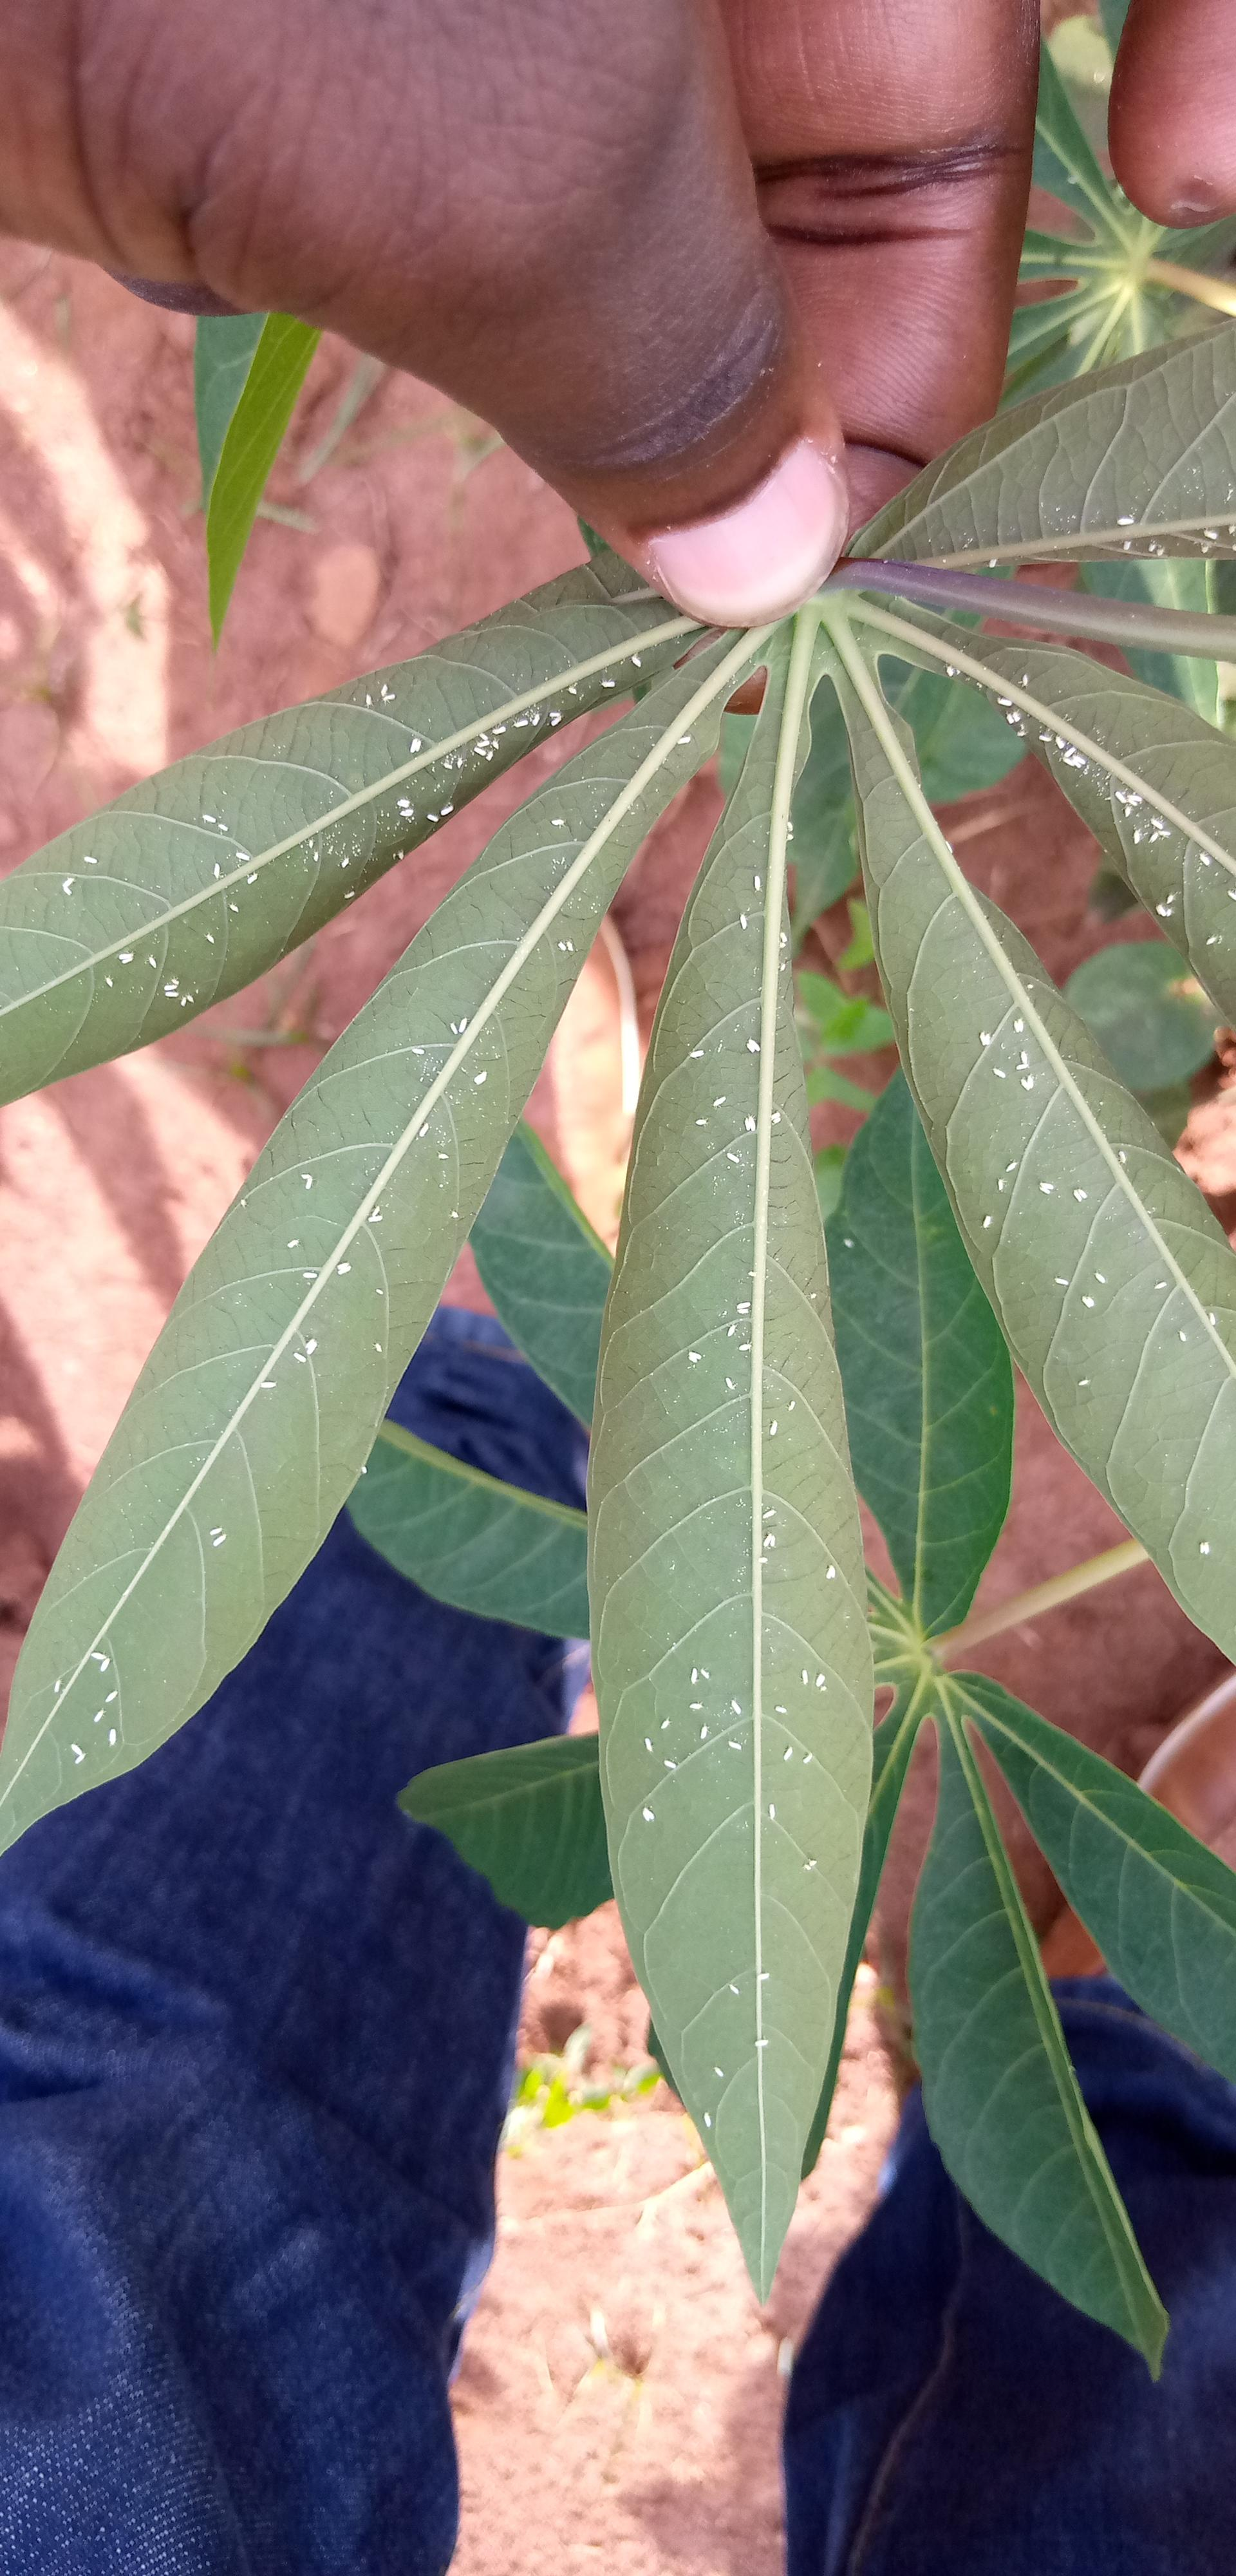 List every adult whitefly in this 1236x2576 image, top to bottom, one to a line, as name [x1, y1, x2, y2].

whitefly [1115, 516, 1137, 527]
whitefly [1202, 529, 1220, 541]
whitefly [1120, 539, 1132, 551]
whitefly [1148, 542, 1157, 554]
whitefly [1200, 544, 1211, 555]
whitefly [1156, 547, 1165, 558]
whitefly [987, 557, 1000, 570]
whitefly [630, 654, 644, 668]
whitefly [944, 665, 955, 679]
whitefly [1020, 671, 1030, 688]
whitefly [599, 679, 617, 691]
whitefly [379, 683, 388, 697]
whitefly [566, 685, 581, 697]
whitefly [364, 692, 375, 709]
whitefly [381, 693, 397, 705]
whitefly [997, 696, 1013, 707]
whitefly [547, 710, 563, 717]
whitefly [1012, 710, 1024, 723]
whitefly [531, 712, 542, 727]
whitefly [1006, 713, 1015, 726]
whitefly [550, 714, 564, 729]
whitefly [512, 718, 530, 729]
whitefly [491, 725, 507, 736]
whitefly [1016, 730, 1025, 739]
whitefly [478, 732, 489, 741]
whitefly [1037, 733, 1053, 743]
whitefly [677, 734, 692, 747]
whitefly [1054, 735, 1067, 750]
whitefly [409, 737, 418, 754]
whitefly [491, 739, 500, 750]
whitefly [416, 739, 422, 753]
whitefly [475, 739, 491, 747]
whitefly [472, 746, 486, 757]
whitefly [1063, 746, 1077, 757]
whitefly [485, 750, 495, 762]
whitefly [454, 756, 465, 770]
whitefly [1074, 756, 1087, 766]
whitefly [1062, 757, 1074, 767]
whitefly [1072, 757, 1081, 770]
whitefly [440, 761, 454, 771]
whitefly [1113, 790, 1127, 804]
whitefly [1127, 794, 1143, 802]
whitefly [398, 799, 411, 804]
whitefly [395, 799, 410, 808]
whitefly [1127, 800, 1139, 808]
whitefly [440, 804, 455, 817]
whitefly [1122, 805, 1133, 819]
whitefly [404, 808, 415, 813]
whitefly [398, 810, 414, 817]
whitefly [425, 813, 440, 824]
whitefly [200, 813, 218, 824]
whitefly [548, 817, 566, 827]
whitefly [1149, 817, 1165, 830]
whitefly [786, 820, 794, 832]
whitefly [216, 822, 232, 835]
whitefly [1132, 828, 1142, 847]
whitefly [1157, 829, 1172, 837]
whitefly [1148, 831, 1159, 846]
whitefly [785, 833, 796, 843]
whitefly [306, 838, 315, 850]
whitefly [397, 849, 406, 861]
whitefly [312, 850, 322, 864]
whitefly [234, 851, 251, 862]
whitefly [1197, 853, 1212, 867]
whitefly [82, 855, 100, 865]
whitefly [339, 857, 351, 869]
whitefly [212, 861, 221, 880]
whitefly [245, 871, 259, 887]
whitefly [751, 875, 763, 893]
whitefly [59, 876, 76, 887]
whitefly [62, 886, 75, 898]
whitefly [343, 889, 355, 901]
whitefly [1227, 889, 1236, 902]
whitefly [1165, 893, 1175, 905]
whitefly [228, 902, 241, 914]
whitefly [1158, 904, 1166, 918]
whitefly [1166, 907, 1173, 917]
whitefly [738, 911, 749, 931]
whitefly [780, 931, 789, 943]
whitefly [204, 931, 217, 945]
whitefly [1203, 934, 1218, 947]
whitefly [554, 940, 566, 953]
whitefly [566, 940, 575, 954]
whitefly [778, 942, 788, 949]
whitefly [118, 951, 135, 960]
whitefly [146, 955, 159, 969]
whitefly [120, 957, 134, 965]
whitefly [778, 962, 788, 973]
whitefly [104, 975, 115, 990]
whitefly [170, 976, 181, 985]
whitefly [1025, 982, 1035, 991]
whitefly [162, 985, 180, 991]
whitefly [164, 990, 180, 999]
whitefly [187, 994, 195, 1005]
whitefly [180, 996, 187, 1008]
whitefly [458, 1016, 469, 1034]
whitefly [1018, 1017, 1024, 1034]
whitefly [1013, 1018, 1020, 1034]
whitefly [449, 1021, 458, 1036]
whitefly [978, 1030, 986, 1046]
whitefly [985, 1033, 991, 1047]
whitefly [747, 1038, 761, 1052]
whitefly [745, 1042, 755, 1055]
whitefly [409, 1046, 427, 1057]
whitefly [686, 1046, 707, 1060]
whitefly [1019, 1050, 1030, 1064]
whitefly [1015, 1063, 1030, 1072]
whitefly [990, 1066, 1007, 1080]
whitefly [473, 1070, 487, 1083]
whitefly [1026, 1075, 1036, 1090]
whitefly [476, 1077, 487, 1086]
whitefly [1019, 1077, 1030, 1092]
whitefly [711, 1094, 727, 1108]
whitefly [771, 1110, 781, 1121]
whitefly [748, 1115, 757, 1132]
whitefly [744, 1115, 751, 1132]
whitefly [772, 1116, 782, 1126]
whitefly [692, 1117, 708, 1128]
whitefly [417, 1122, 430, 1139]
whitefly [1116, 1149, 1130, 1166]
whitefly [435, 1150, 452, 1162]
whitefly [725, 1151, 742, 1165]
whitefly [1003, 1160, 1018, 1173]
whitefly [299, 1172, 313, 1179]
whitefly [995, 1177, 1006, 1192]
whitefly [304, 1177, 314, 1191]
whitefly [1038, 1180, 1056, 1190]
whitefly [1038, 1186, 1051, 1195]
whitefly [1077, 1187, 1089, 1200]
whitefly [1072, 1188, 1082, 1204]
whitefly [239, 1198, 250, 1208]
whitefly [370, 1204, 380, 1217]
whitefly [449, 1207, 462, 1221]
whitefly [980, 1213, 993, 1231]
whitefly [367, 1214, 384, 1224]
whitefly [285, 1238, 301, 1251]
whitefly [336, 1262, 350, 1270]
whitefly [336, 1264, 352, 1277]
whitefly [747, 1269, 758, 1278]
whitefly [301, 1270, 320, 1281]
whitefly [1092, 1271, 1107, 1285]
whitefly [1052, 1276, 1071, 1288]
whitefly [1152, 1280, 1168, 1291]
whitefly [374, 1286, 387, 1298]
whitefly [807, 1291, 820, 1302]
whitefly [1081, 1294, 1091, 1309]
whitefly [1087, 1296, 1095, 1308]
whitefly [735, 1300, 752, 1310]
whitefly [736, 1308, 751, 1316]
whitefly [1207, 1311, 1218, 1327]
whitefly [725, 1322, 738, 1339]
whitefly [1175, 1328, 1189, 1344]
whitefly [305, 1338, 315, 1349]
whitefly [307, 1341, 317, 1356]
whitefly [737, 1341, 754, 1354]
whitefly [687, 1350, 703, 1361]
whitefly [291, 1351, 308, 1364]
whitefly [687, 1355, 699, 1365]
whitefly [723, 1374, 737, 1392]
whitefly [1076, 1377, 1092, 1387]
whitefly [257, 1380, 277, 1390]
whitefly [784, 1398, 799, 1413]
whitefly [766, 1417, 780, 1437]
whitefly [359, 1463, 371, 1477]
whitefly [761, 1508, 777, 1520]
whitefly [207, 1526, 224, 1537]
whitefly [211, 1532, 229, 1549]
whitefly [762, 1532, 772, 1548]
whitefly [769, 1533, 778, 1548]
whitefly [1199, 1540, 1204, 1556]
whitefly [1204, 1541, 1212, 1557]
whitefly [756, 1556, 770, 1564]
whitefly [825, 1562, 831, 1581]
whitefly [830, 1562, 838, 1580]
whitefly [89, 1651, 107, 1660]
whitefly [99, 1656, 111, 1674]
whitefly [689, 1665, 699, 1685]
whitefly [800, 1667, 810, 1687]
whitefly [700, 1667, 713, 1681]
whitefly [815, 1672, 822, 1687]
whitefly [818, 1674, 825, 1689]
whitefly [53, 1678, 63, 1694]
whitefly [818, 1685, 828, 1693]
whitefly [104, 1688, 120, 1703]
whitefly [729, 1698, 745, 1717]
whitefly [688, 1701, 705, 1711]
whitefly [771, 1703, 789, 1716]
whitefly [91, 1707, 106, 1723]
whitefly [658, 1716, 672, 1731]
whitefly [698, 1723, 711, 1740]
whitefly [107, 1725, 118, 1747]
whitefly [642, 1736, 655, 1753]
whitefly [726, 1738, 745, 1753]
whitefly [69, 1742, 83, 1756]
whitefly [782, 1743, 796, 1763]
whitefly [800, 1750, 814, 1766]
whitefly [73, 1752, 88, 1766]
whitefly [662, 1757, 679, 1772]
whitefly [766, 1801, 778, 1822]
whitefly [643, 1806, 656, 1821]
whitefly [642, 1809, 650, 1823]
whitefly [808, 1857, 819, 1868]
whitefly [802, 1862, 812, 1872]
whitefly [755, 1972, 772, 1981]
whitefly [727, 1983, 740, 1995]
whitefly [752, 2037, 772, 2049]
whitefly [712, 2065, 727, 2079]
whitefly [701, 2109, 714, 2129]